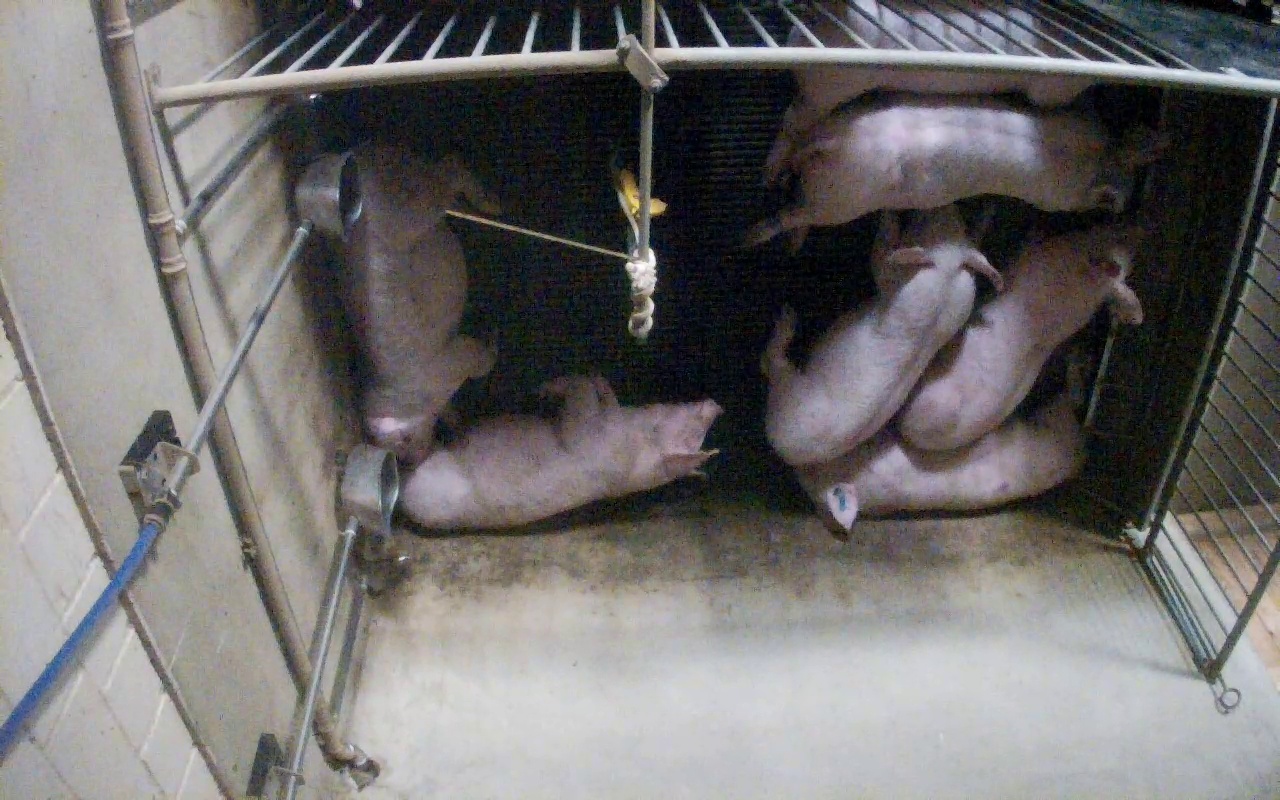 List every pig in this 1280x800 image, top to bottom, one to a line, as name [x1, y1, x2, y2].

pig [757, 0, 1155, 189]
pig [742, 90, 1164, 259]
pig [324, 137, 504, 468]
pig [758, 203, 1004, 469]
pig [898, 210, 1156, 452]
pig [792, 362, 1092, 532]
pig [395, 369, 726, 532]